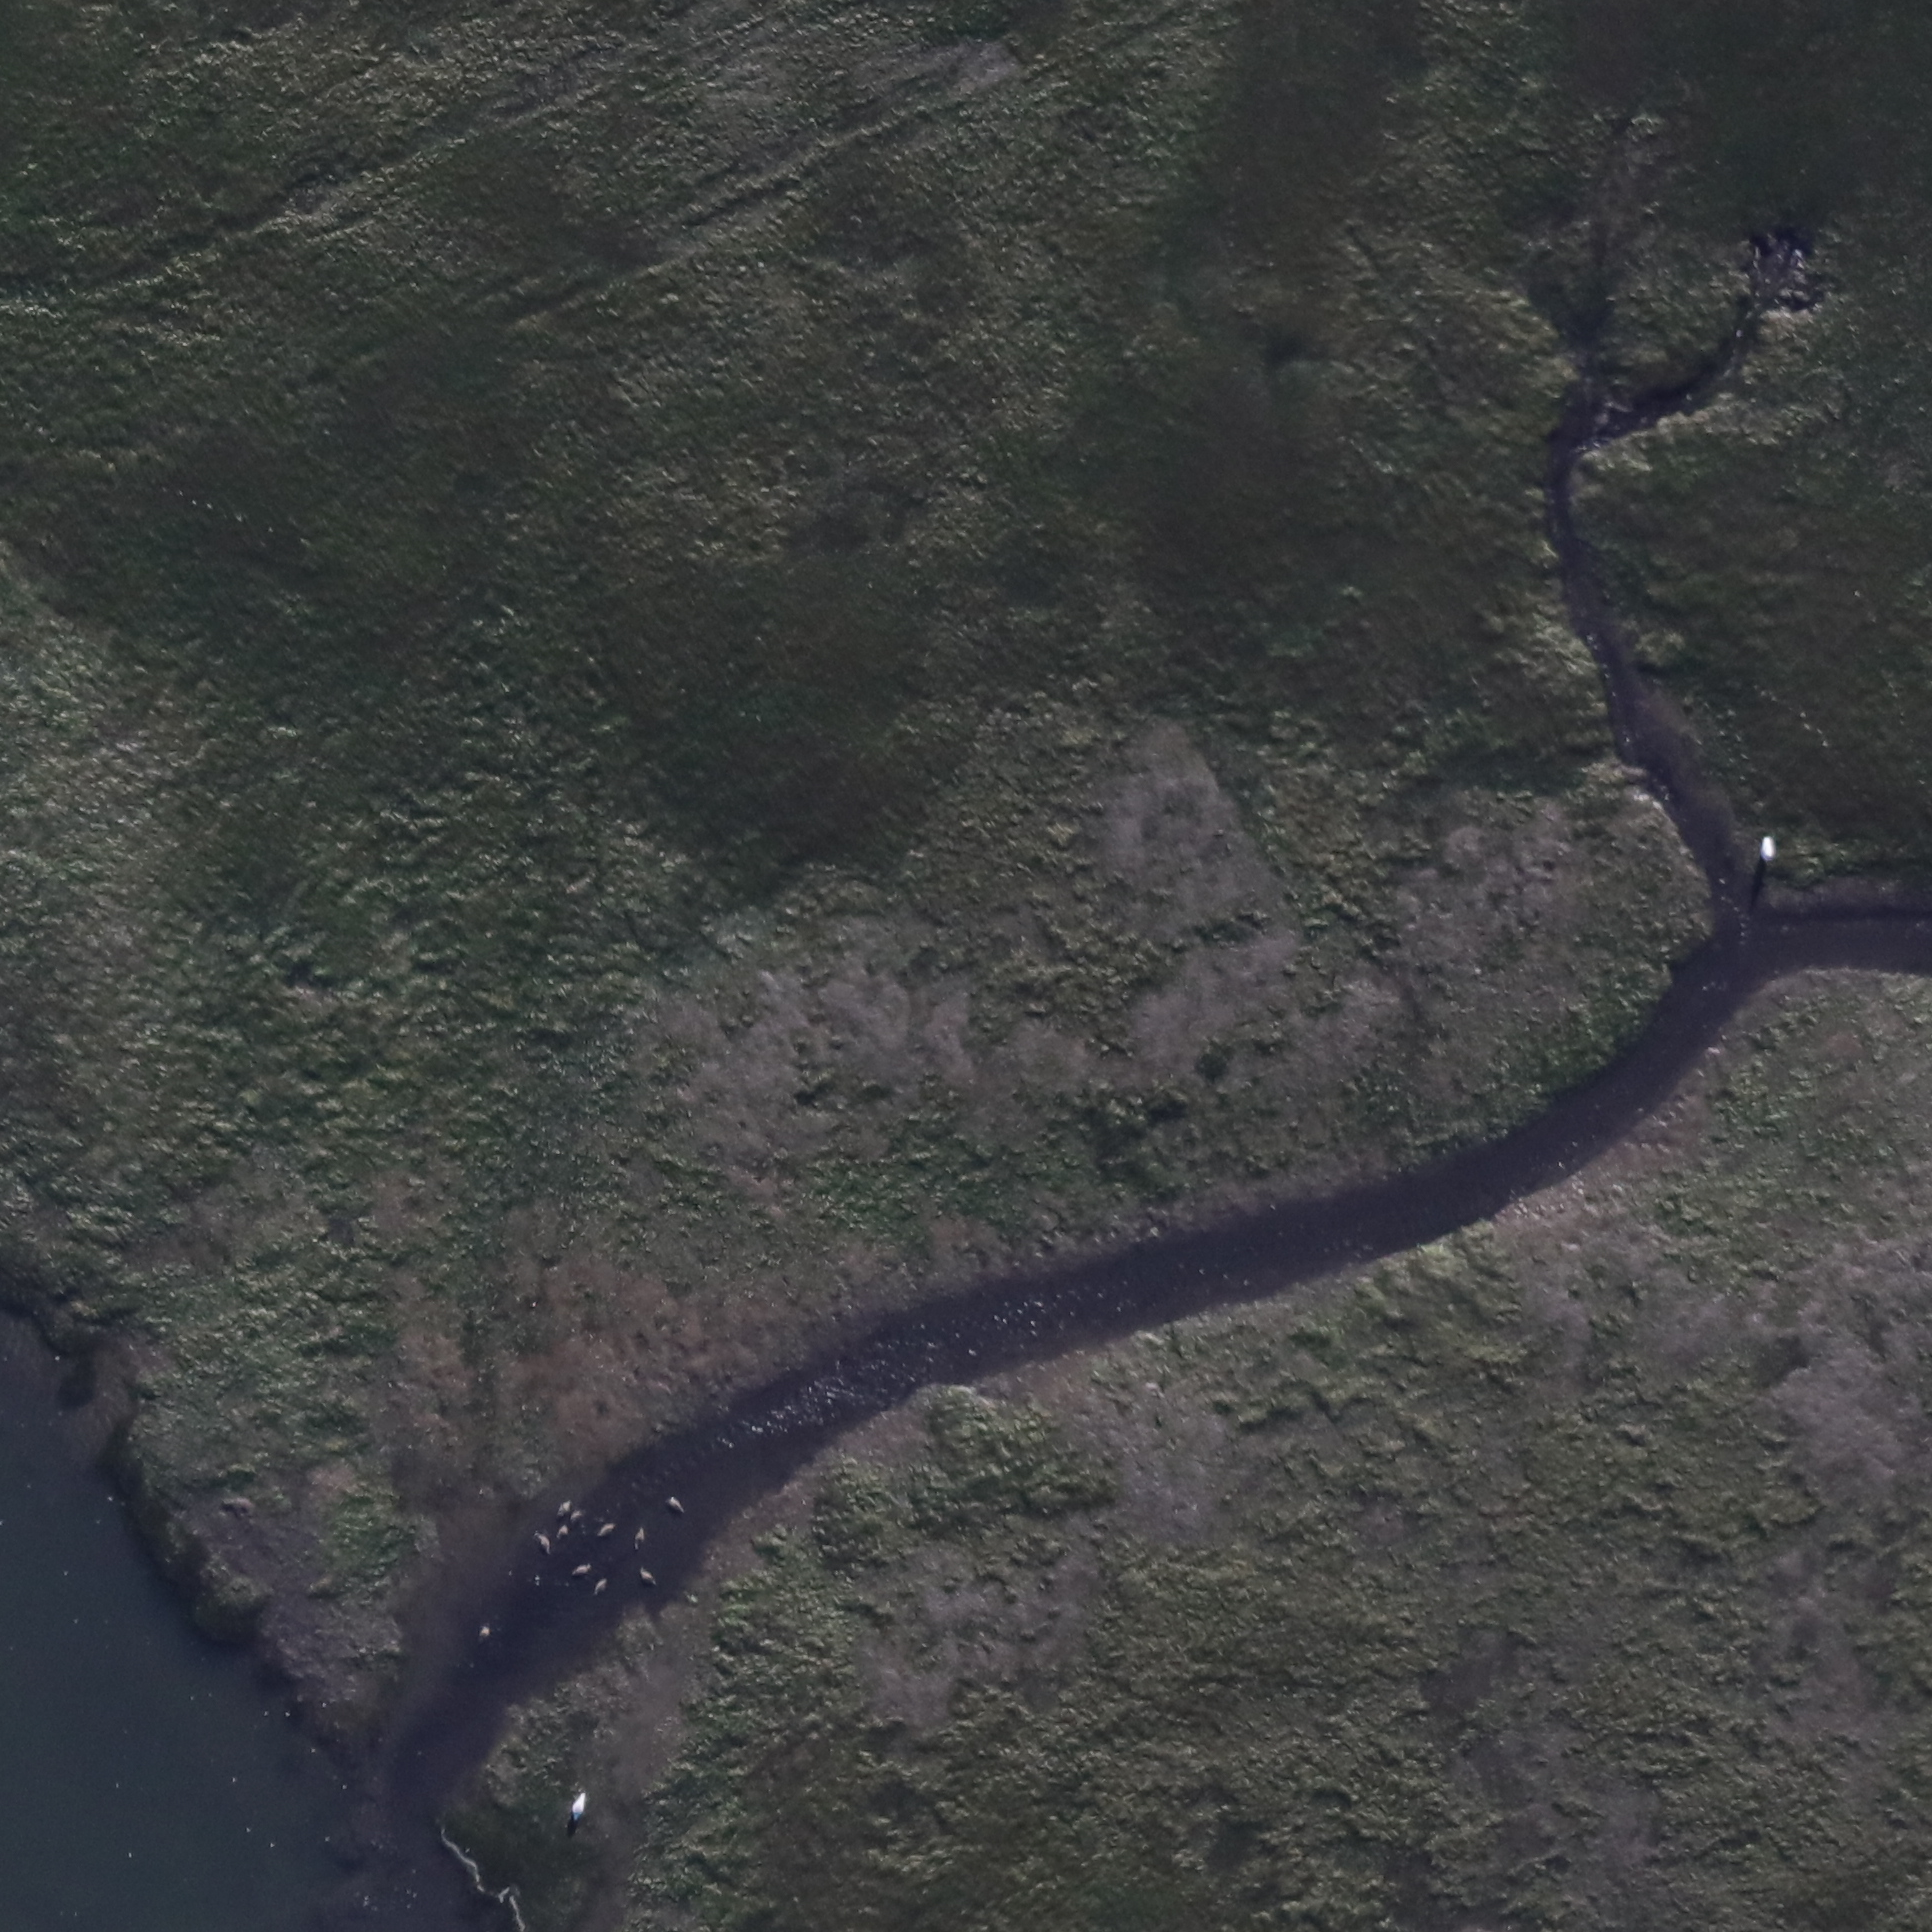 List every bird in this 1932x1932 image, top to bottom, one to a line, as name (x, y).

gull (1768, 849)
other bird (675, 1504)
other bird (563, 1508)
other bird (575, 1515)
other bird (604, 1526)
other bird (565, 1531)
other bird (639, 1536)
other bird (545, 1545)
other bird (584, 1567)
other bird (646, 1577)
other bird (602, 1590)
other bird (483, 1634)
gull (577, 1808)